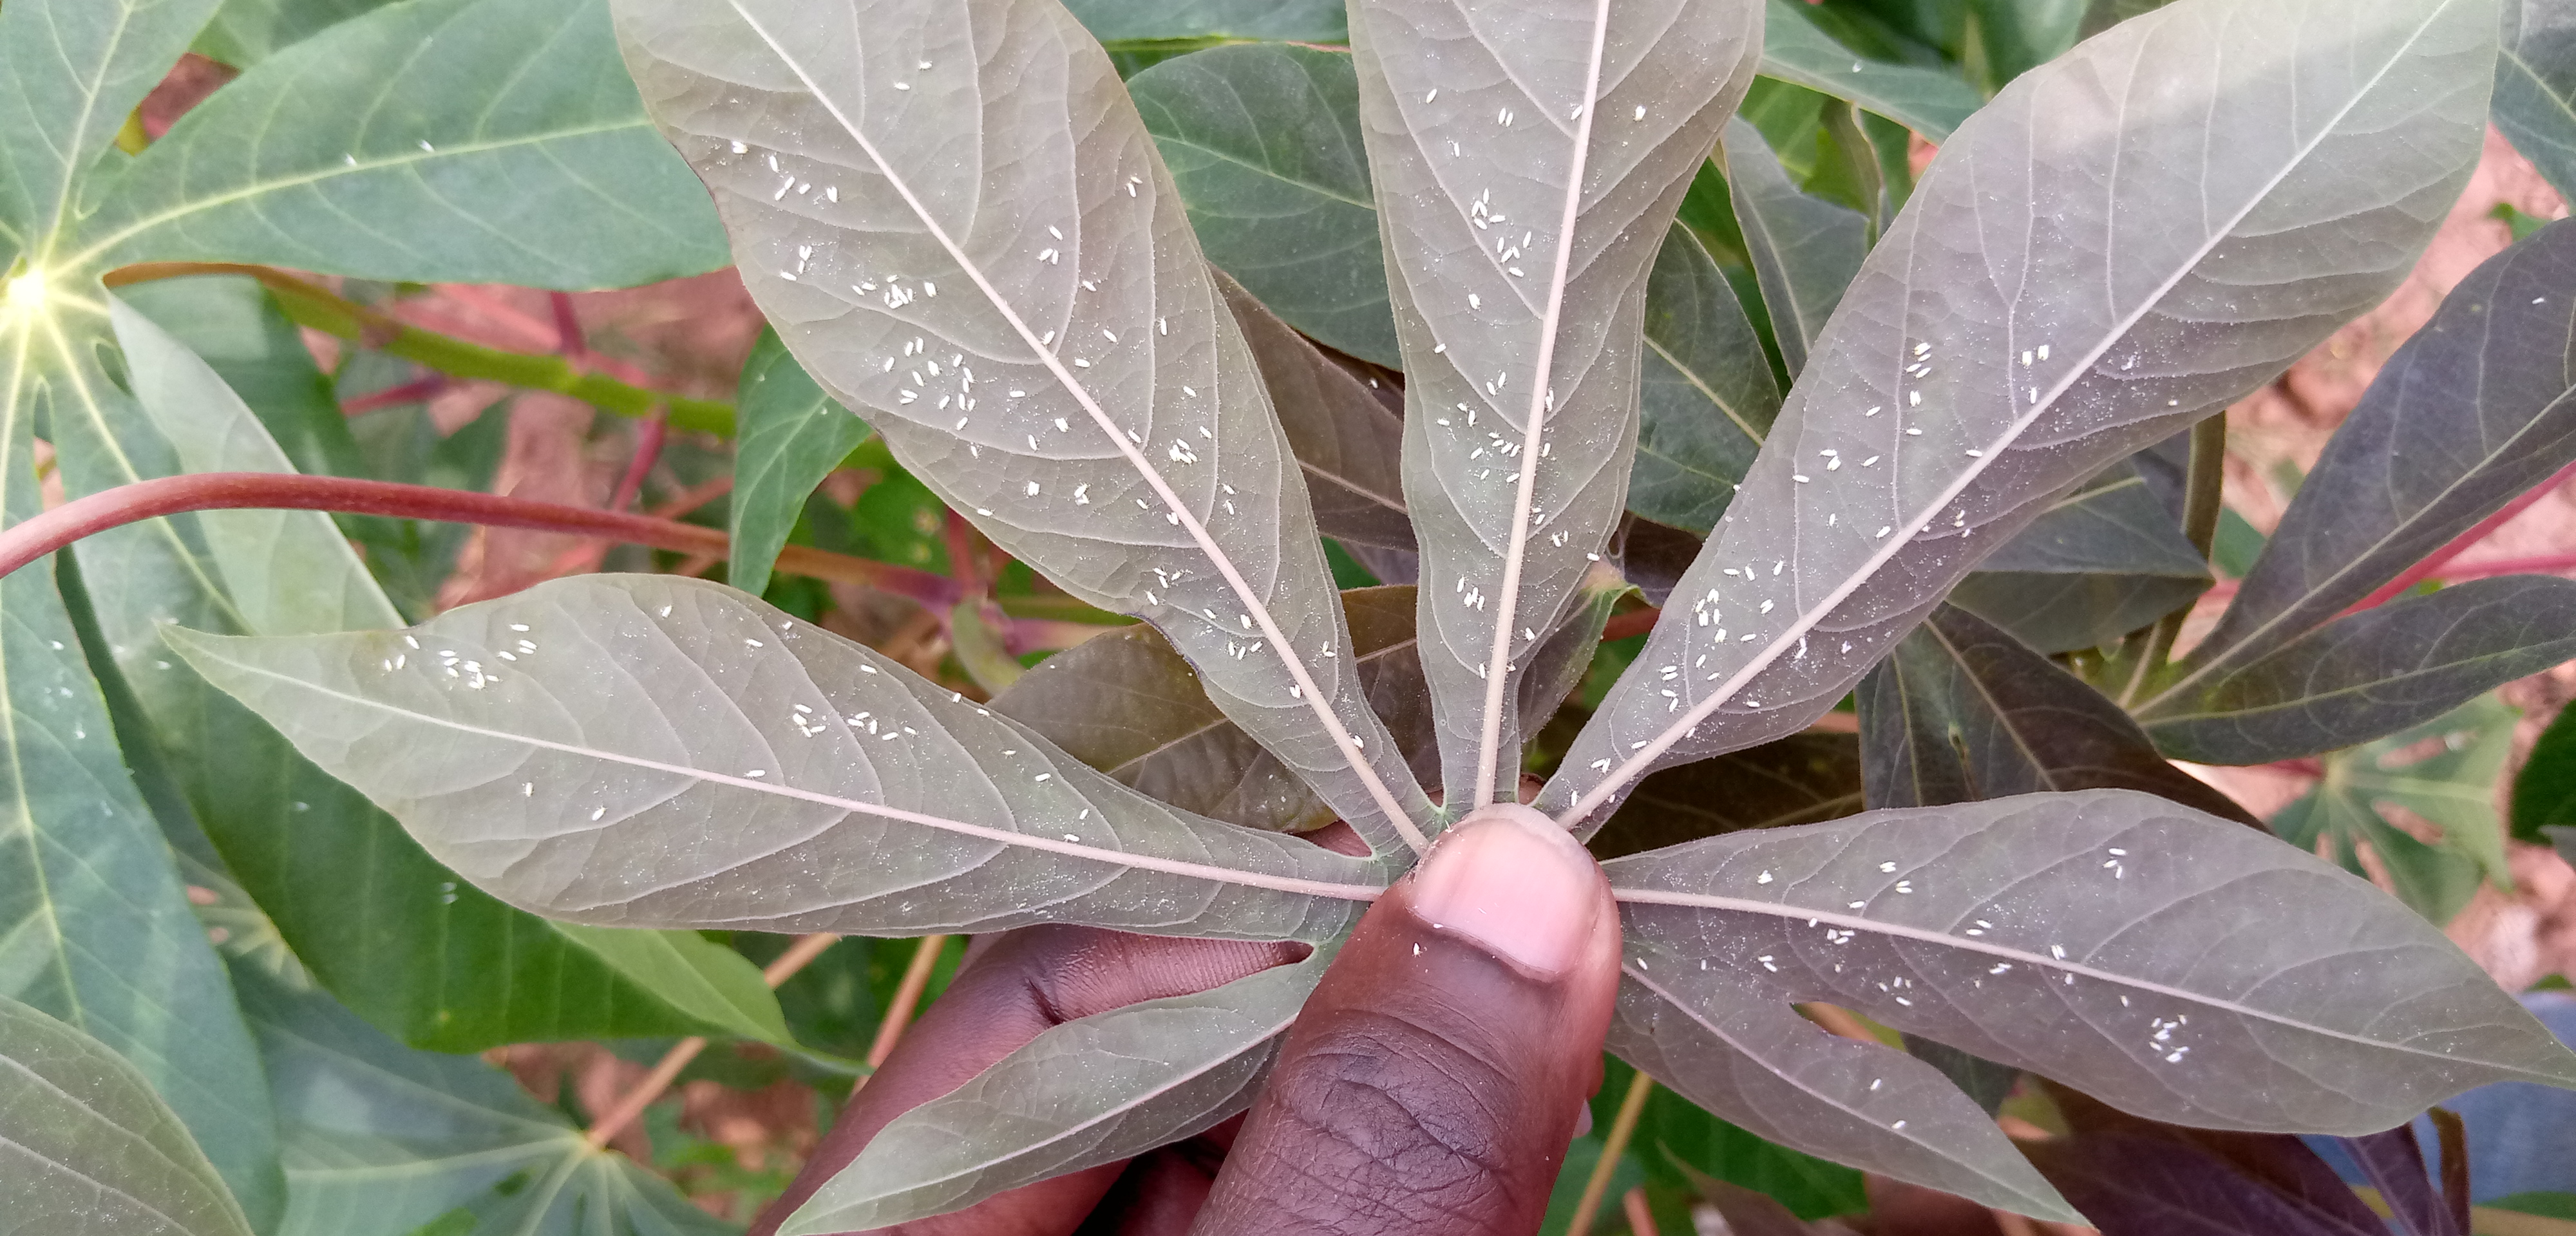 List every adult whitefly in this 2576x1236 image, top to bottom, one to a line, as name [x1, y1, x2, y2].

whitefly [912, 47, 943, 88]
whitefly [873, 76, 910, 104]
whitefly [1421, 80, 1443, 102]
whitefly [1566, 93, 1589, 126]
whitefly [1627, 96, 1649, 122]
whitefly [1488, 98, 1530, 124]
whitefly [1484, 100, 1520, 131]
whitefly [714, 131, 747, 165]
whitefly [1444, 135, 1471, 156]
whitefly [752, 143, 794, 173]
whitefly [794, 166, 823, 198]
whitefly [1118, 166, 1151, 196]
whitefly [1475, 173, 1499, 206]
whitefly [767, 174, 796, 206]
whitefly [819, 178, 844, 211]
whitefly [1467, 189, 1493, 223]
whitefly [1488, 199, 1508, 227]
whitefly [1464, 206, 1492, 232]
whitefly [1520, 220, 1540, 252]
whitefly [1051, 221, 1064, 241]
whitefly [1487, 227, 1520, 260]
whitefly [1497, 232, 1524, 269]
whitefly [788, 238, 816, 273]
whitefly [1039, 249, 1082, 268]
whitefly [1502, 253, 1528, 283]
whitefly [917, 259, 943, 299]
whitefly [777, 260, 801, 290]
whitefly [866, 262, 917, 322]
whitefly [871, 263, 913, 312]
whitefly [1070, 263, 1116, 301]
whitefly [848, 269, 883, 304]
whitefly [1457, 277, 1498, 324]
whitefly [1157, 310, 1184, 337]
whitefly [1097, 321, 1123, 352]
whitefly [899, 322, 926, 359]
whitefly [940, 335, 973, 362]
whitefly [1431, 335, 1475, 366]
whitefly [1909, 335, 1937, 360]
whitefly [2036, 341, 2054, 366]
whitefly [878, 343, 896, 378]
whitefly [2014, 343, 2035, 376]
whitefly [1070, 352, 1097, 372]
whitefly [920, 353, 946, 384]
whitefly [956, 358, 983, 389]
whitefly [1902, 359, 1942, 385]
whitefly [1494, 365, 1524, 392]
whitefly [1482, 368, 1504, 402]
whitefly [889, 376, 920, 412]
whitefly [947, 376, 978, 418]
whitefly [1180, 378, 1205, 406]
whitefly [2014, 380, 2048, 412]
whitefly [1902, 382, 1937, 412]
whitefly [1539, 384, 1561, 418]
whitefly [932, 388, 956, 419]
whitefly [1447, 389, 1471, 425]
whitefly [1853, 393, 1889, 425]
whitefly [1468, 399, 1484, 429]
whitefly [1425, 402, 1454, 439]
whitefly [1050, 404, 1082, 439]
whitefly [953, 413, 981, 440]
whitefly [1477, 413, 1527, 456]
whitefly [1197, 415, 1225, 442]
whitefly [1487, 417, 1522, 471]
whitefly [1118, 419, 1148, 453]
whitefly [1899, 419, 1938, 448]
whitefly [1016, 422, 1041, 451]
whitefly [1160, 427, 1206, 476]
whitefly [960, 431, 986, 465]
whitefly [1539, 432, 1563, 466]
whitefly [1166, 433, 1206, 468]
whitefly [1814, 433, 1848, 459]
whitefly [1824, 438, 1855, 475]
whitefly [1959, 438, 1984, 468]
whitefly [1466, 439, 1484, 471]
whitefly [1855, 445, 1891, 474]
whitefly [1471, 462, 1497, 495]
whitefly [1499, 465, 1537, 492]
whitefly [1786, 466, 1828, 491]
whitefly [1072, 471, 1102, 508]
whitefly [1016, 475, 1052, 502]
whitefly [1205, 475, 1244, 505]
whitefly [1131, 482, 1152, 510]
whitefly [1222, 489, 1247, 521]
whitefly [1526, 492, 1550, 527]
whitefly [1819, 495, 1846, 532]
whitefly [1949, 498, 1972, 532]
whitefly [965, 500, 1003, 523]
whitefly [1158, 502, 1189, 535]
whitefly [1551, 508, 1578, 554]
whitefly [1946, 514, 1973, 543]
whitefly [1872, 516, 1899, 549]
whitefly [1578, 539, 1611, 569]
whitefly [1768, 546, 1802, 590]
whitefly [1152, 549, 1179, 591]
whitefly [1713, 549, 1741, 577]
whitefly [1736, 554, 1766, 588]
whitefly [1445, 562, 1471, 599]
whitefly [1168, 564, 1191, 590]
whitefly [1463, 572, 1495, 611]
whitefly [654, 586, 685, 631]
whitefly [1135, 590, 1175, 615]
whitefly [1683, 590, 1720, 615]
whitefly [1754, 590, 1780, 617]
whitefly [1239, 597, 1259, 633]
whitefly [1201, 599, 1231, 624]
whitefly [1712, 603, 1739, 628]
whitefly [1694, 604, 1719, 639]
whitefly [504, 613, 536, 639]
whitefly [1514, 615, 1540, 648]
whitefly [1709, 621, 1733, 652]
whitefly [1785, 621, 1819, 669]
whitefly [392, 623, 424, 651]
whitefly [513, 624, 542, 665]
whitefly [1312, 624, 1348, 664]
whitefly [1734, 624, 1753, 650]
whitefly [743, 630, 772, 661]
whitefly [1222, 630, 1254, 668]
whitefly [1244, 631, 1269, 661]
whitefly [1841, 632, 1865, 659]
whitefly [435, 638, 469, 682]
whitefly [489, 641, 515, 667]
whitefly [433, 644, 462, 687]
whitefly [457, 650, 515, 694]
whitefly [1696, 650, 1711, 674]
whitefly [1471, 652, 1497, 681]
whitefly [855, 654, 877, 680]
whitefly [1657, 654, 1689, 685]
whitefly [374, 655, 415, 680]
whitefly [465, 655, 505, 707]
whitefly [1502, 655, 1520, 677]
whitefly [1650, 677, 1693, 721]
whitefly [1285, 680, 1318, 704]
whitefly [1741, 687, 1769, 713]
whitefly [945, 688, 959, 707]
whitefly [772, 689, 827, 741]
whitefly [967, 697, 996, 728]
whitefly [844, 698, 877, 729]
whitefly [860, 700, 883, 735]
whitefly [797, 709, 833, 747]
whitefly [903, 714, 923, 742]
whitefly [1686, 718, 1714, 742]
whitefly [873, 721, 902, 745]
whitefly [1348, 724, 1368, 753]
whitefly [1632, 733, 1656, 758]
whitefly [998, 736, 1035, 777]
whitefly [1580, 751, 1623, 775]
whitefly [744, 760, 770, 784]
whitefly [1033, 768, 1052, 796]
whitefly [520, 771, 542, 807]
whitefly [1563, 783, 1589, 816]
whitefly [1597, 784, 1629, 817]
whitefly [1068, 787, 1094, 827]
whitefly [584, 796, 611, 829]
whitefly [1057, 824, 1083, 857]
whitefly [2097, 841, 2129, 885]
whitefly [1875, 854, 1895, 878]
whitefly [1754, 865, 1780, 890]
whitefly [1888, 871, 1912, 899]
whitefly [1842, 891, 1866, 927]
whitefly [1969, 907, 1996, 937]
whitefly [1808, 908, 1824, 935]
whitefly [1958, 919, 2002, 946]
whitefly [1824, 922, 1857, 951]
whitefly [1630, 939, 1646, 968]
whitefly [2040, 939, 2068, 964]
whitefly [1757, 941, 1786, 987]
whitefly [1696, 950, 1721, 980]
whitefly [1828, 955, 1849, 981]
whitefly [1984, 957, 2015, 991]
whitefly [1891, 961, 1926, 1011]
whitefly [1873, 971, 1889, 998]
whitefly [2050, 974, 2085, 1004]
whitefly [2115, 989, 2131, 1011]
whitefly [2145, 1010, 2179, 1056]
whitefly [2150, 1016, 2198, 1052]
whitefly [2148, 1027, 2192, 1058]
whitefly [1856, 1062, 1893, 1106]
whitefly [1892, 1112, 1912, 1133]